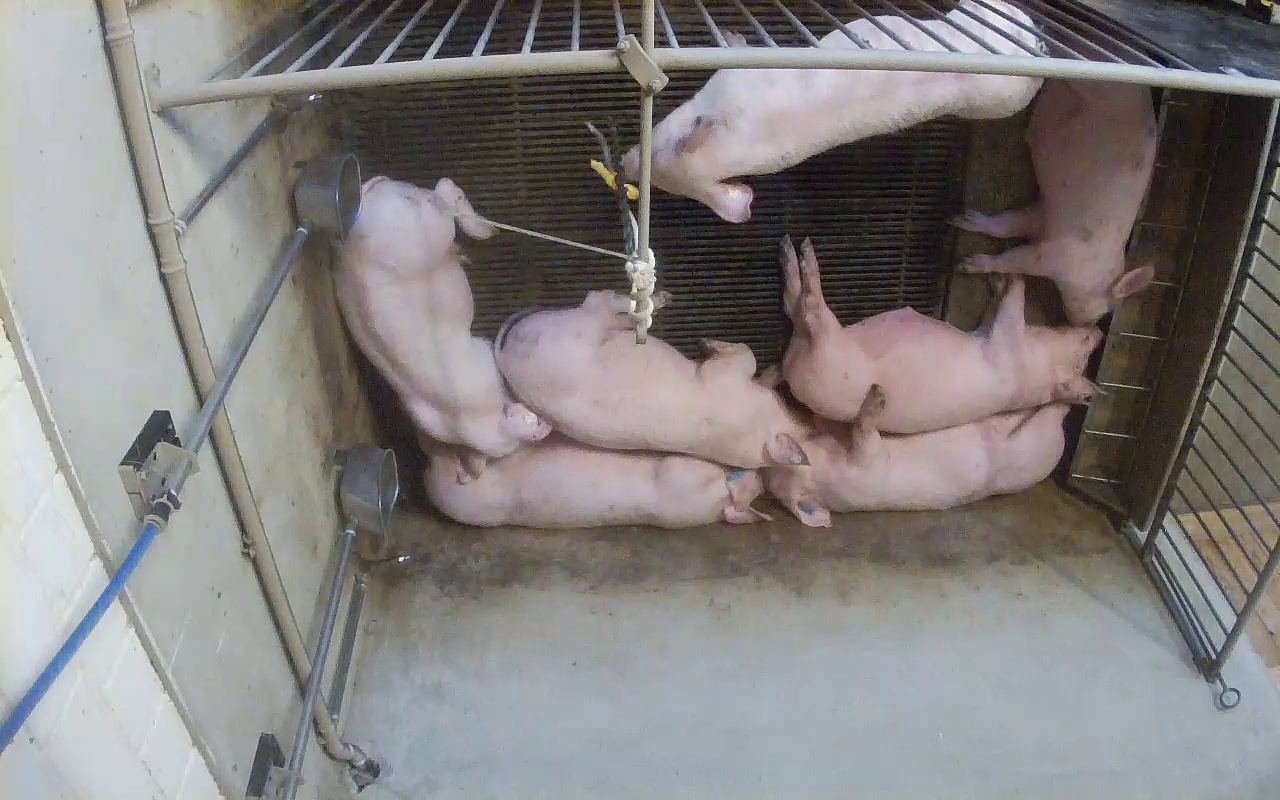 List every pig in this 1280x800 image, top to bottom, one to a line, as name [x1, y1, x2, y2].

pig [622, 0, 1048, 226]
pig [950, 28, 1160, 327]
pig [331, 173, 554, 484]
pig [779, 235, 1107, 435]
pig [493, 288, 823, 469]
pig [757, 381, 1074, 528]
pig [417, 427, 773, 533]